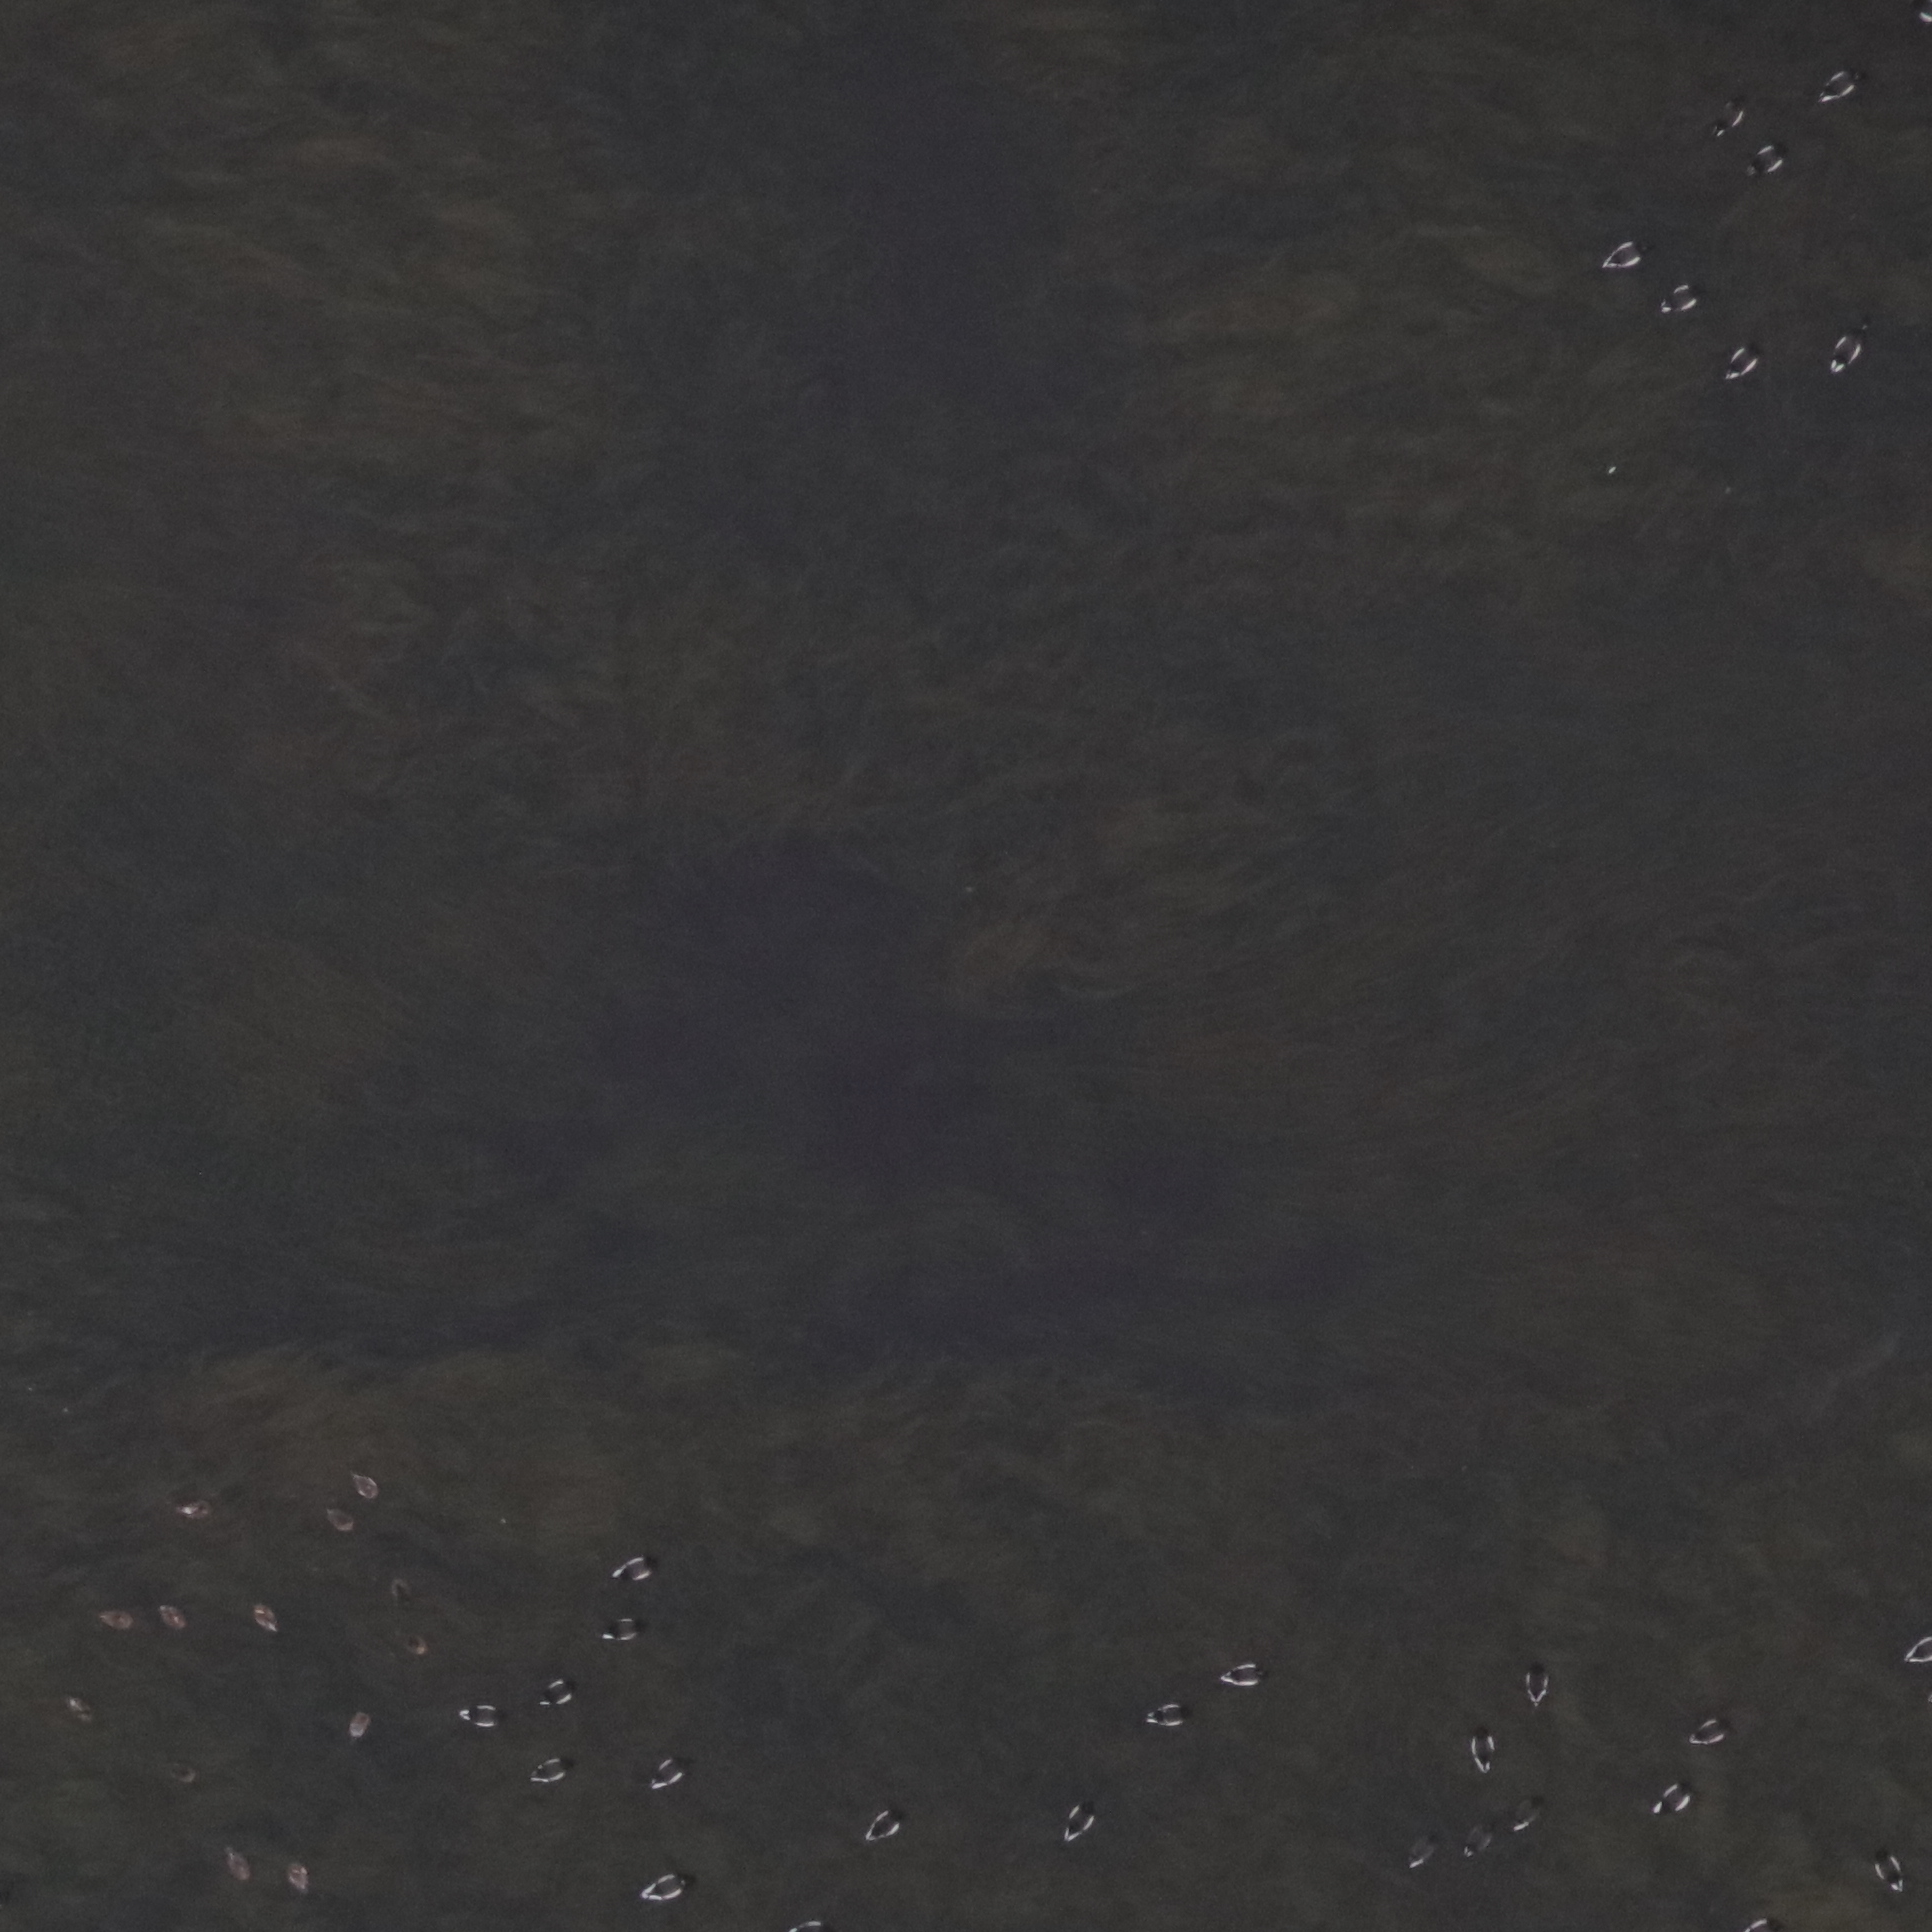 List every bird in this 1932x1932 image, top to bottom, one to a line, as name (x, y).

brant (1840, 85)
brant (1731, 115)
brant (1768, 160)
brant (1625, 256)
brant (1682, 301)
brant (1846, 349)
brant (1743, 365)
other bird (362, 1485)
other bird (188, 1508)
other bird (341, 1521)
brant (636, 1570)
other bird (398, 1579)
other bird (261, 1613)
other bird (119, 1616)
other bird (173, 1620)
brant (623, 1630)
other bird (420, 1643)
brant (1929, 1649)
brant (1245, 1675)
brant (1536, 1686)
brant (559, 1694)
other bird (87, 1699)
brant (1170, 1715)
brant (482, 1717)
other bird (355, 1728)
brant (1710, 1733)
brant (1482, 1751)
brant (552, 1772)
brant (668, 1775)
other bird (184, 1778)
brant (1674, 1799)
brant (1527, 1814)
brant (1080, 1822)
brant (885, 1825)
brant (1477, 1838)
brant (1423, 1848)
other bird (243, 1864)
other bird (310, 1870)
brant (1889, 1871)
brant (668, 1887)